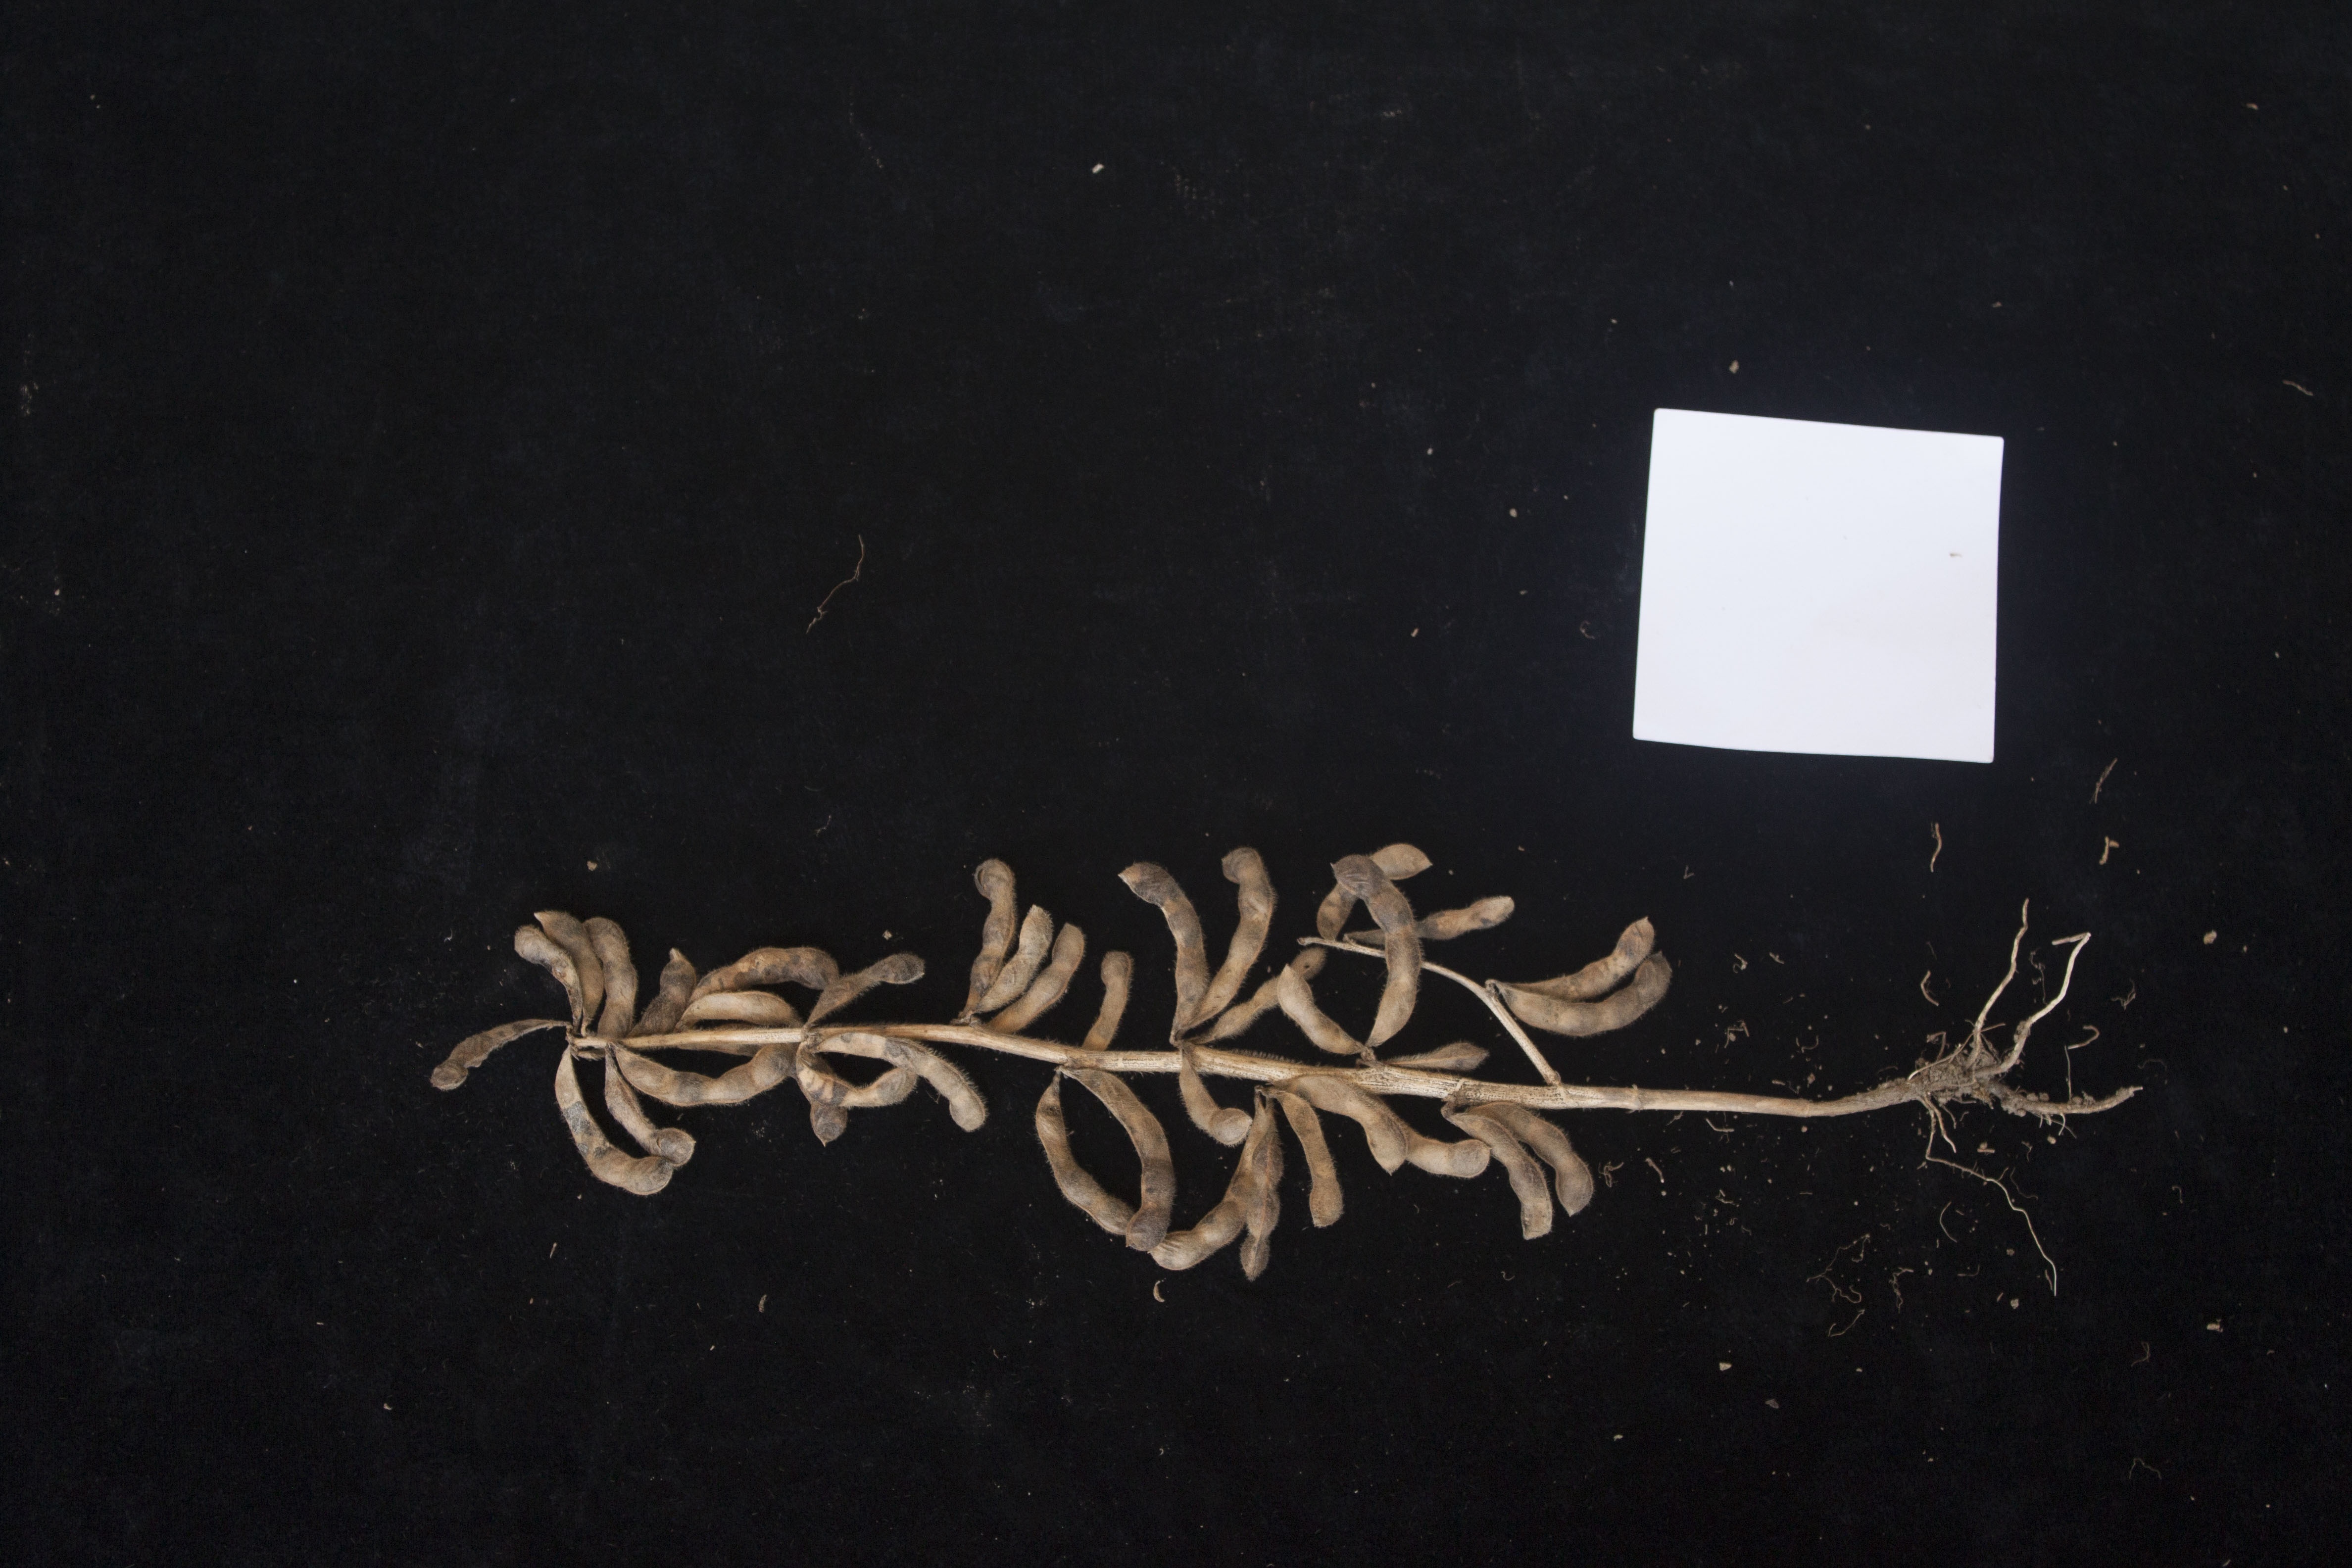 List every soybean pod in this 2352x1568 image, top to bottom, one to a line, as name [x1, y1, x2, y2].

soybean pod [1317, 845, 1431, 939]
soybean pod [1185, 848, 1277, 1033]
soybean pod [1332, 856, 1422, 1052]
soybean pod [964, 860, 1015, 1020]
soybean pod [1119, 863, 1208, 1044]
soybean pod [1350, 898, 1515, 947]
soybean pod [975, 906, 1051, 1015]
soybean pod [536, 911, 605, 1033]
soybean pod [585, 919, 637, 1043]
soybean pod [1517, 920, 1654, 997]
soybean pod [988, 925, 1085, 1033]
soybean pod [516, 926, 581, 1024]
soybean pod [1188, 948, 1326, 1045]
soybean pod [684, 948, 843, 1009]
soybean pod [629, 952, 694, 1036]
soybean pod [1496, 953, 1671, 1036]
soybean pod [1083, 954, 1131, 1050]
soybean pod [806, 956, 924, 1029]
soybean pod [1277, 966, 1363, 1055]
soybean pod [676, 992, 802, 1031]
soybean pod [432, 1022, 561, 1088]
soybean pod [804, 1030, 983, 1133]
soybean pod [613, 1043, 793, 1110]
soybean pod [1384, 1044, 1486, 1071]
soybean pod [1178, 1045, 1250, 1146]
soybean pod [555, 1048, 671, 1196]
soybean pod [605, 1050, 692, 1167]
soybean pod [796, 1055, 918, 1108]
soybean pod [1060, 1070, 1176, 1250]
soybean pod [1036, 1076, 1130, 1235]
soybean pod [1287, 1076, 1404, 1176]
soybean pod [1351, 1088, 1490, 1178]
soybean pod [1268, 1090, 1342, 1228]
soybean pod [1148, 1094, 1266, 1271]
soybean pod [1470, 1100, 1593, 1217]
soybean pod [1240, 1103, 1282, 1283]
soybean pod [1445, 1109, 1553, 1240]